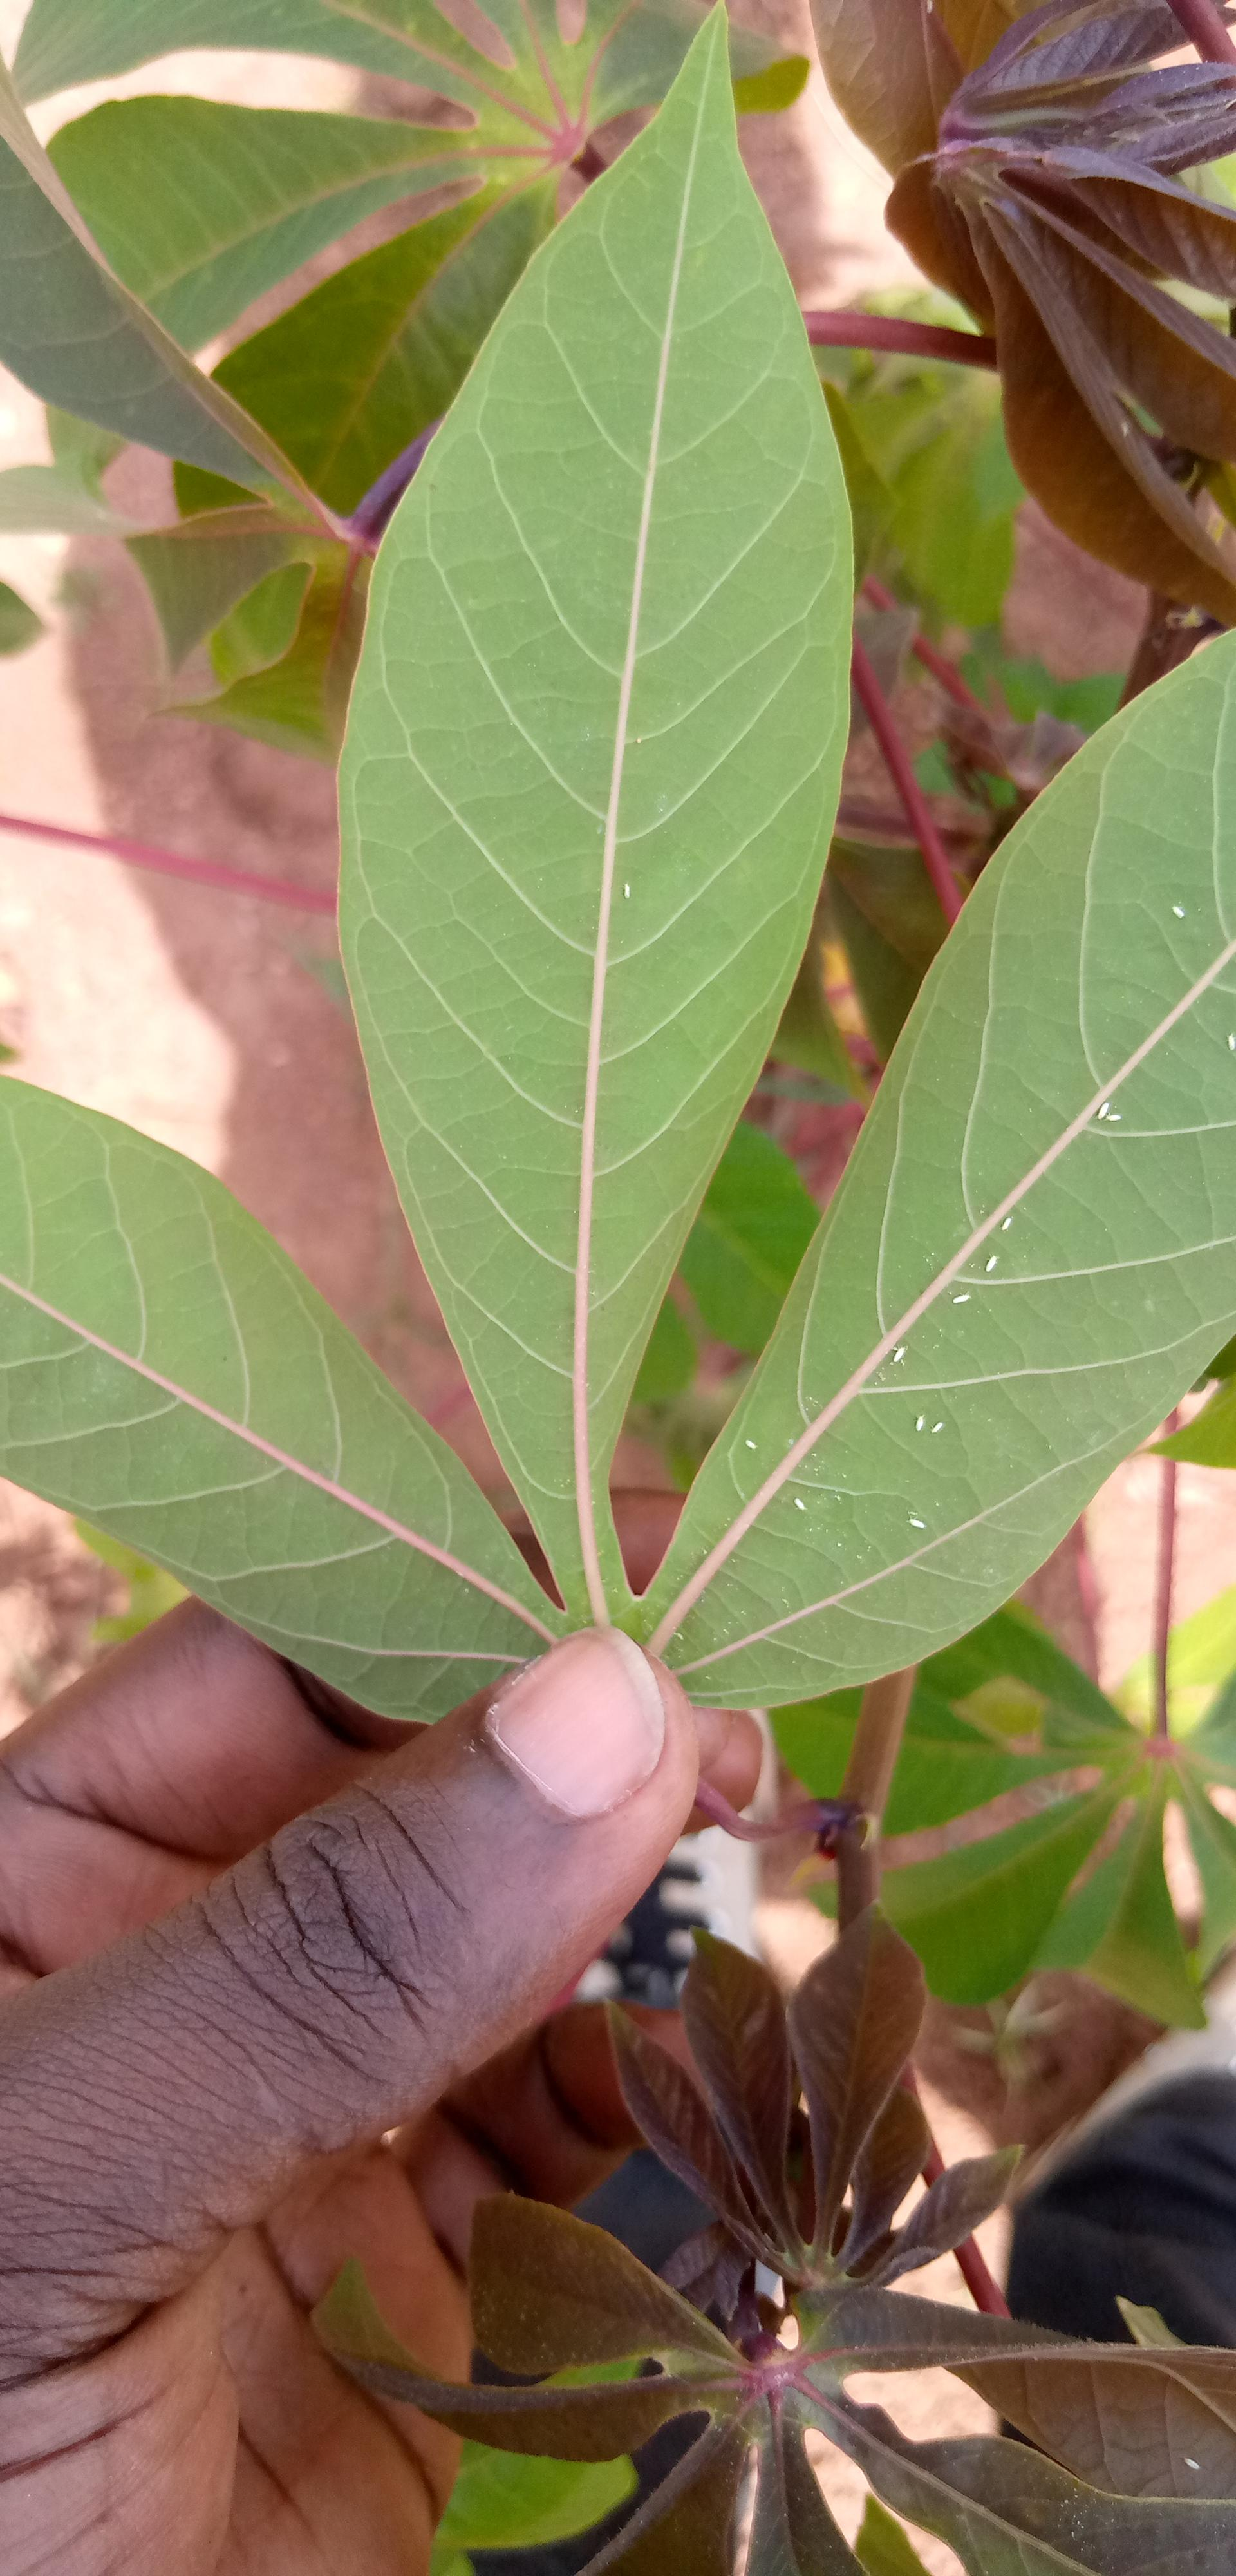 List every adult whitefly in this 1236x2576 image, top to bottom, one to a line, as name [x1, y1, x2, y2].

whitefly [622, 880, 633, 902]
whitefly [1170, 904, 1188, 921]
whitefly [1226, 1032, 1236, 1052]
whitefly [1096, 1100, 1110, 1121]
whitefly [1105, 1113, 1123, 1122]
whitefly [998, 1216, 1015, 1233]
whitefly [984, 1253, 1000, 1274]
whitefly [951, 1292, 973, 1305]
whitefly [892, 1345, 910, 1365]
whitefly [913, 1412, 926, 1432]
whitefly [929, 1421, 946, 1436]
whitefly [743, 1438, 759, 1452]
whitefly [792, 1495, 809, 1512]
whitefly [907, 1516, 928, 1531]